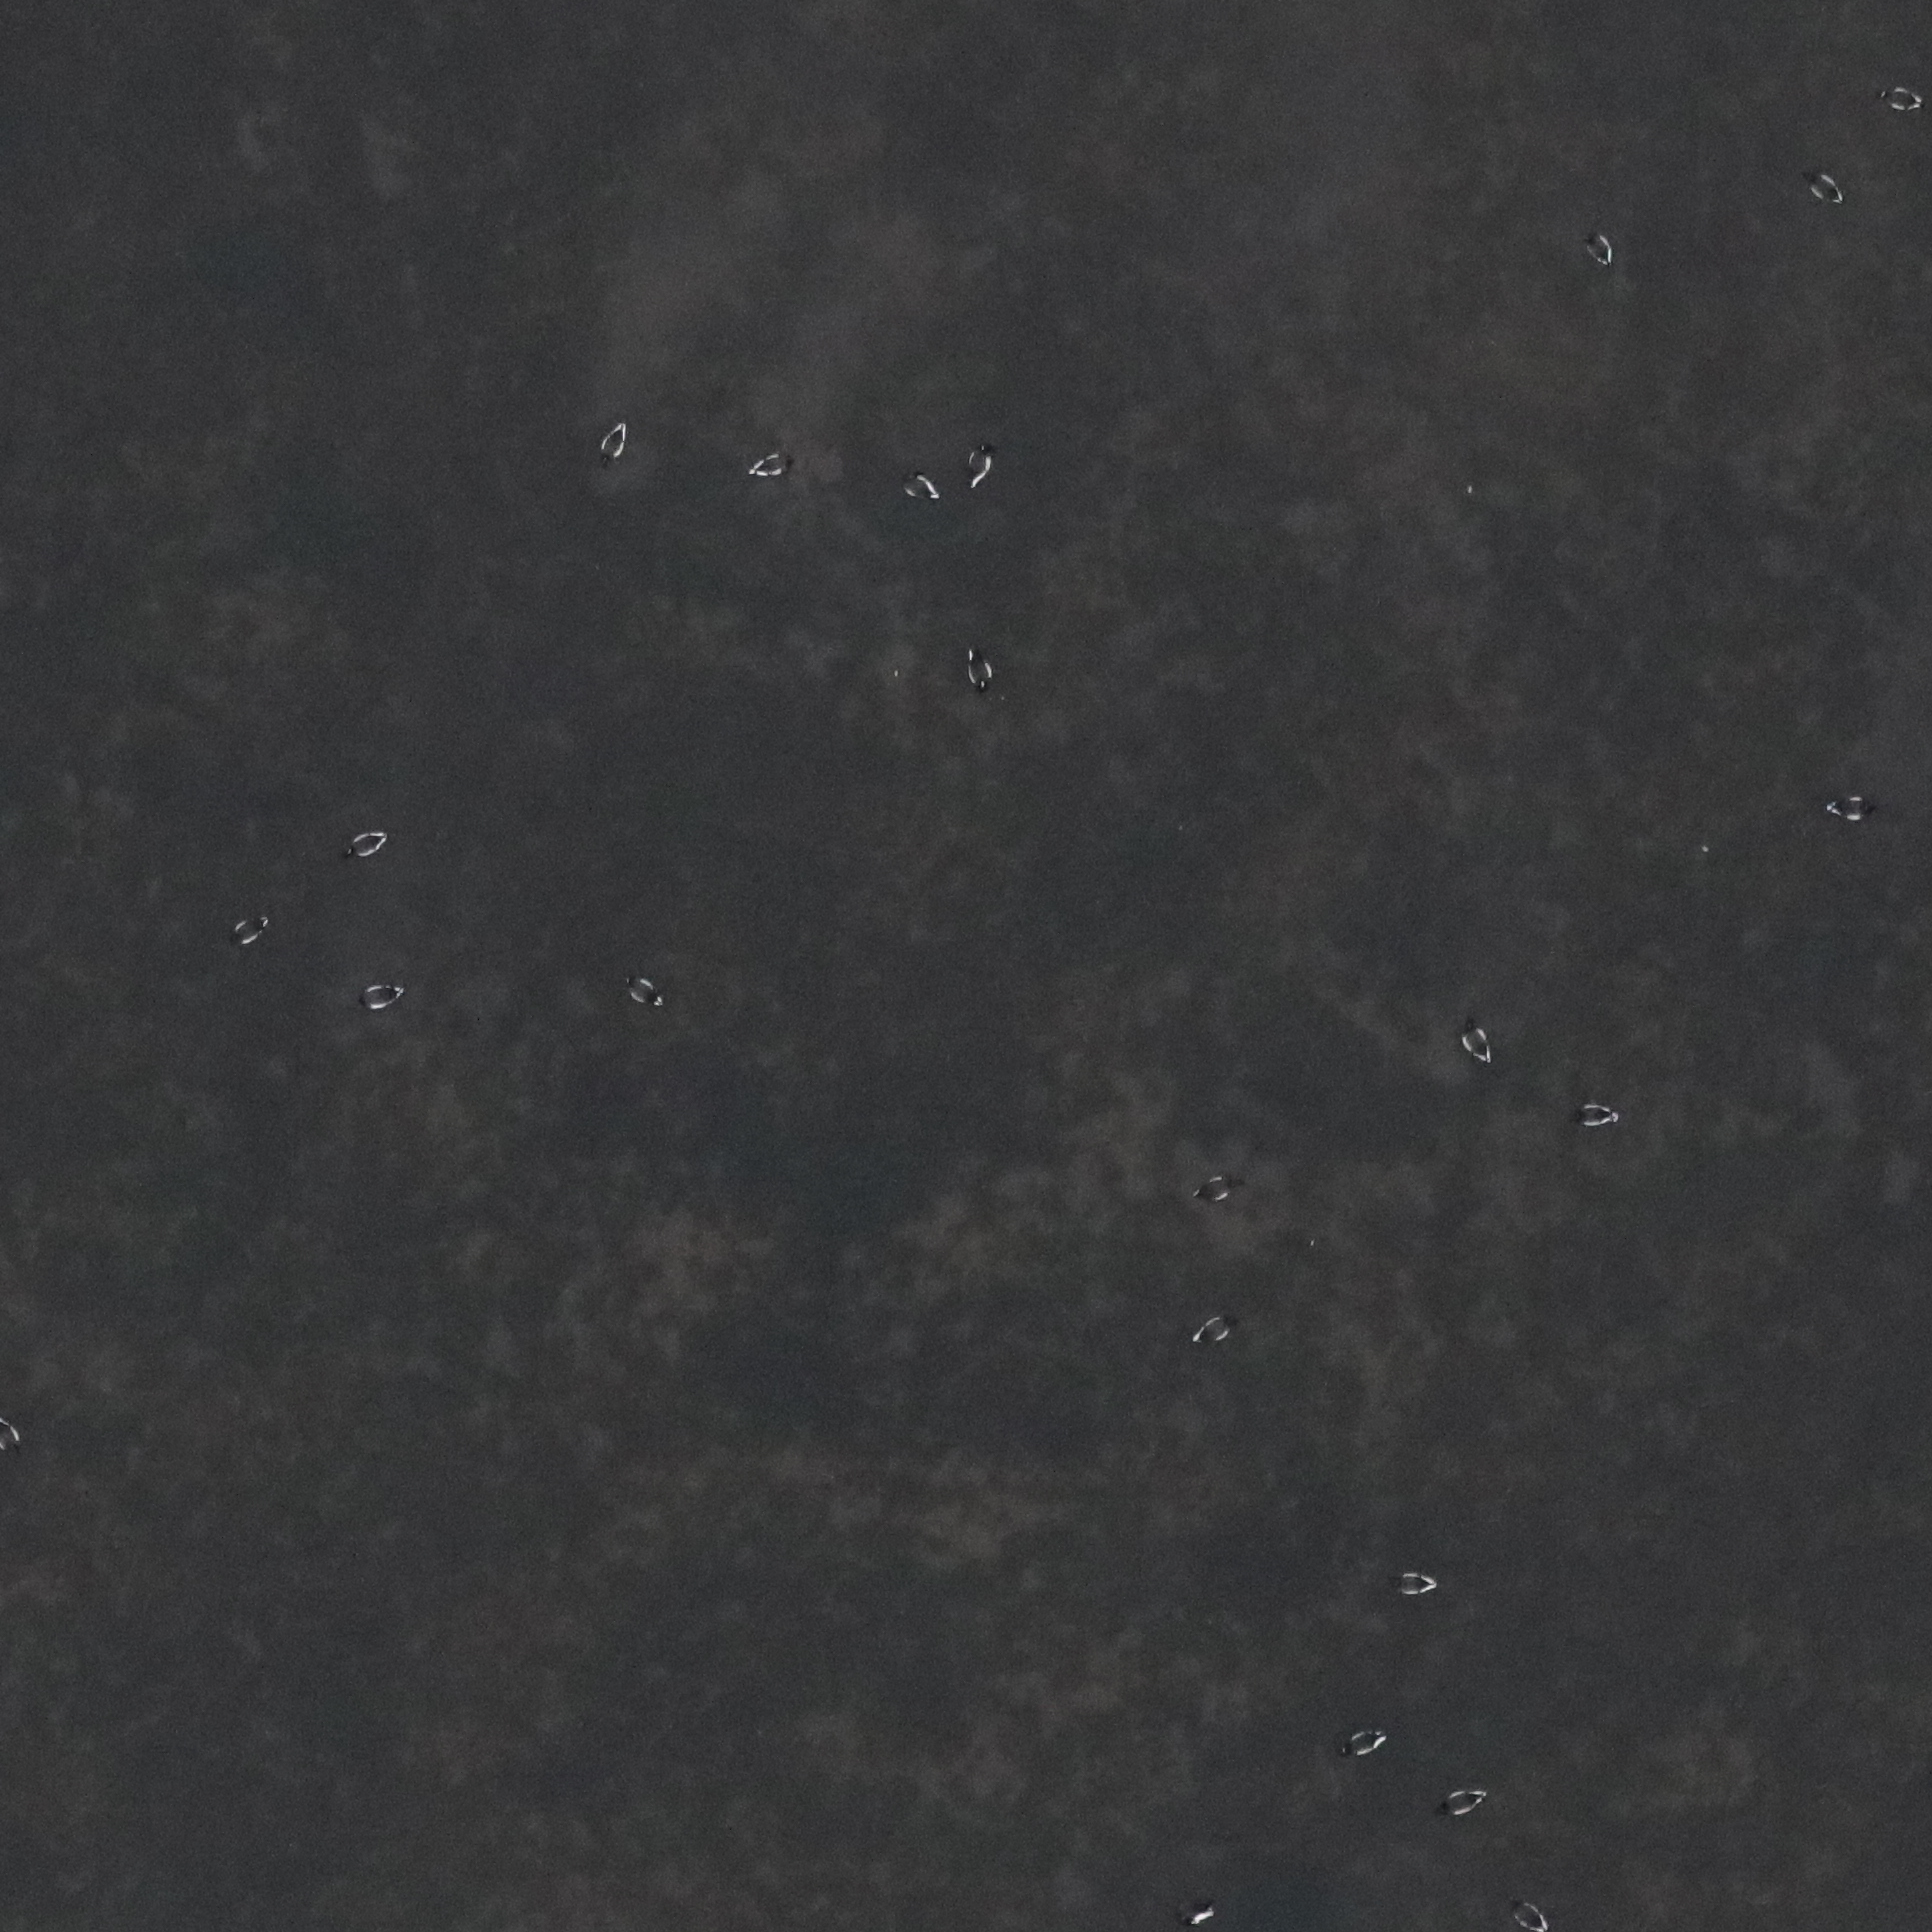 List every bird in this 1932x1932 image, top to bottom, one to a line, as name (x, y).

brant (1901, 99)
brant (1824, 187)
brant (1598, 248)
brant (614, 443)
brant (980, 464)
brant (773, 465)
brant (920, 487)
brant (981, 671)
brant (1851, 807)
brant (366, 845)
brant (252, 930)
brant (642, 991)
brant (379, 996)
brant (1476, 1042)
brant (1594, 1114)
brant (1216, 1187)
brant (1213, 1327)
brant (4, 1436)
brant (1413, 1582)
brant (1362, 1741)
brant (1461, 1801)
brant (1196, 1906)
brant (1530, 1915)